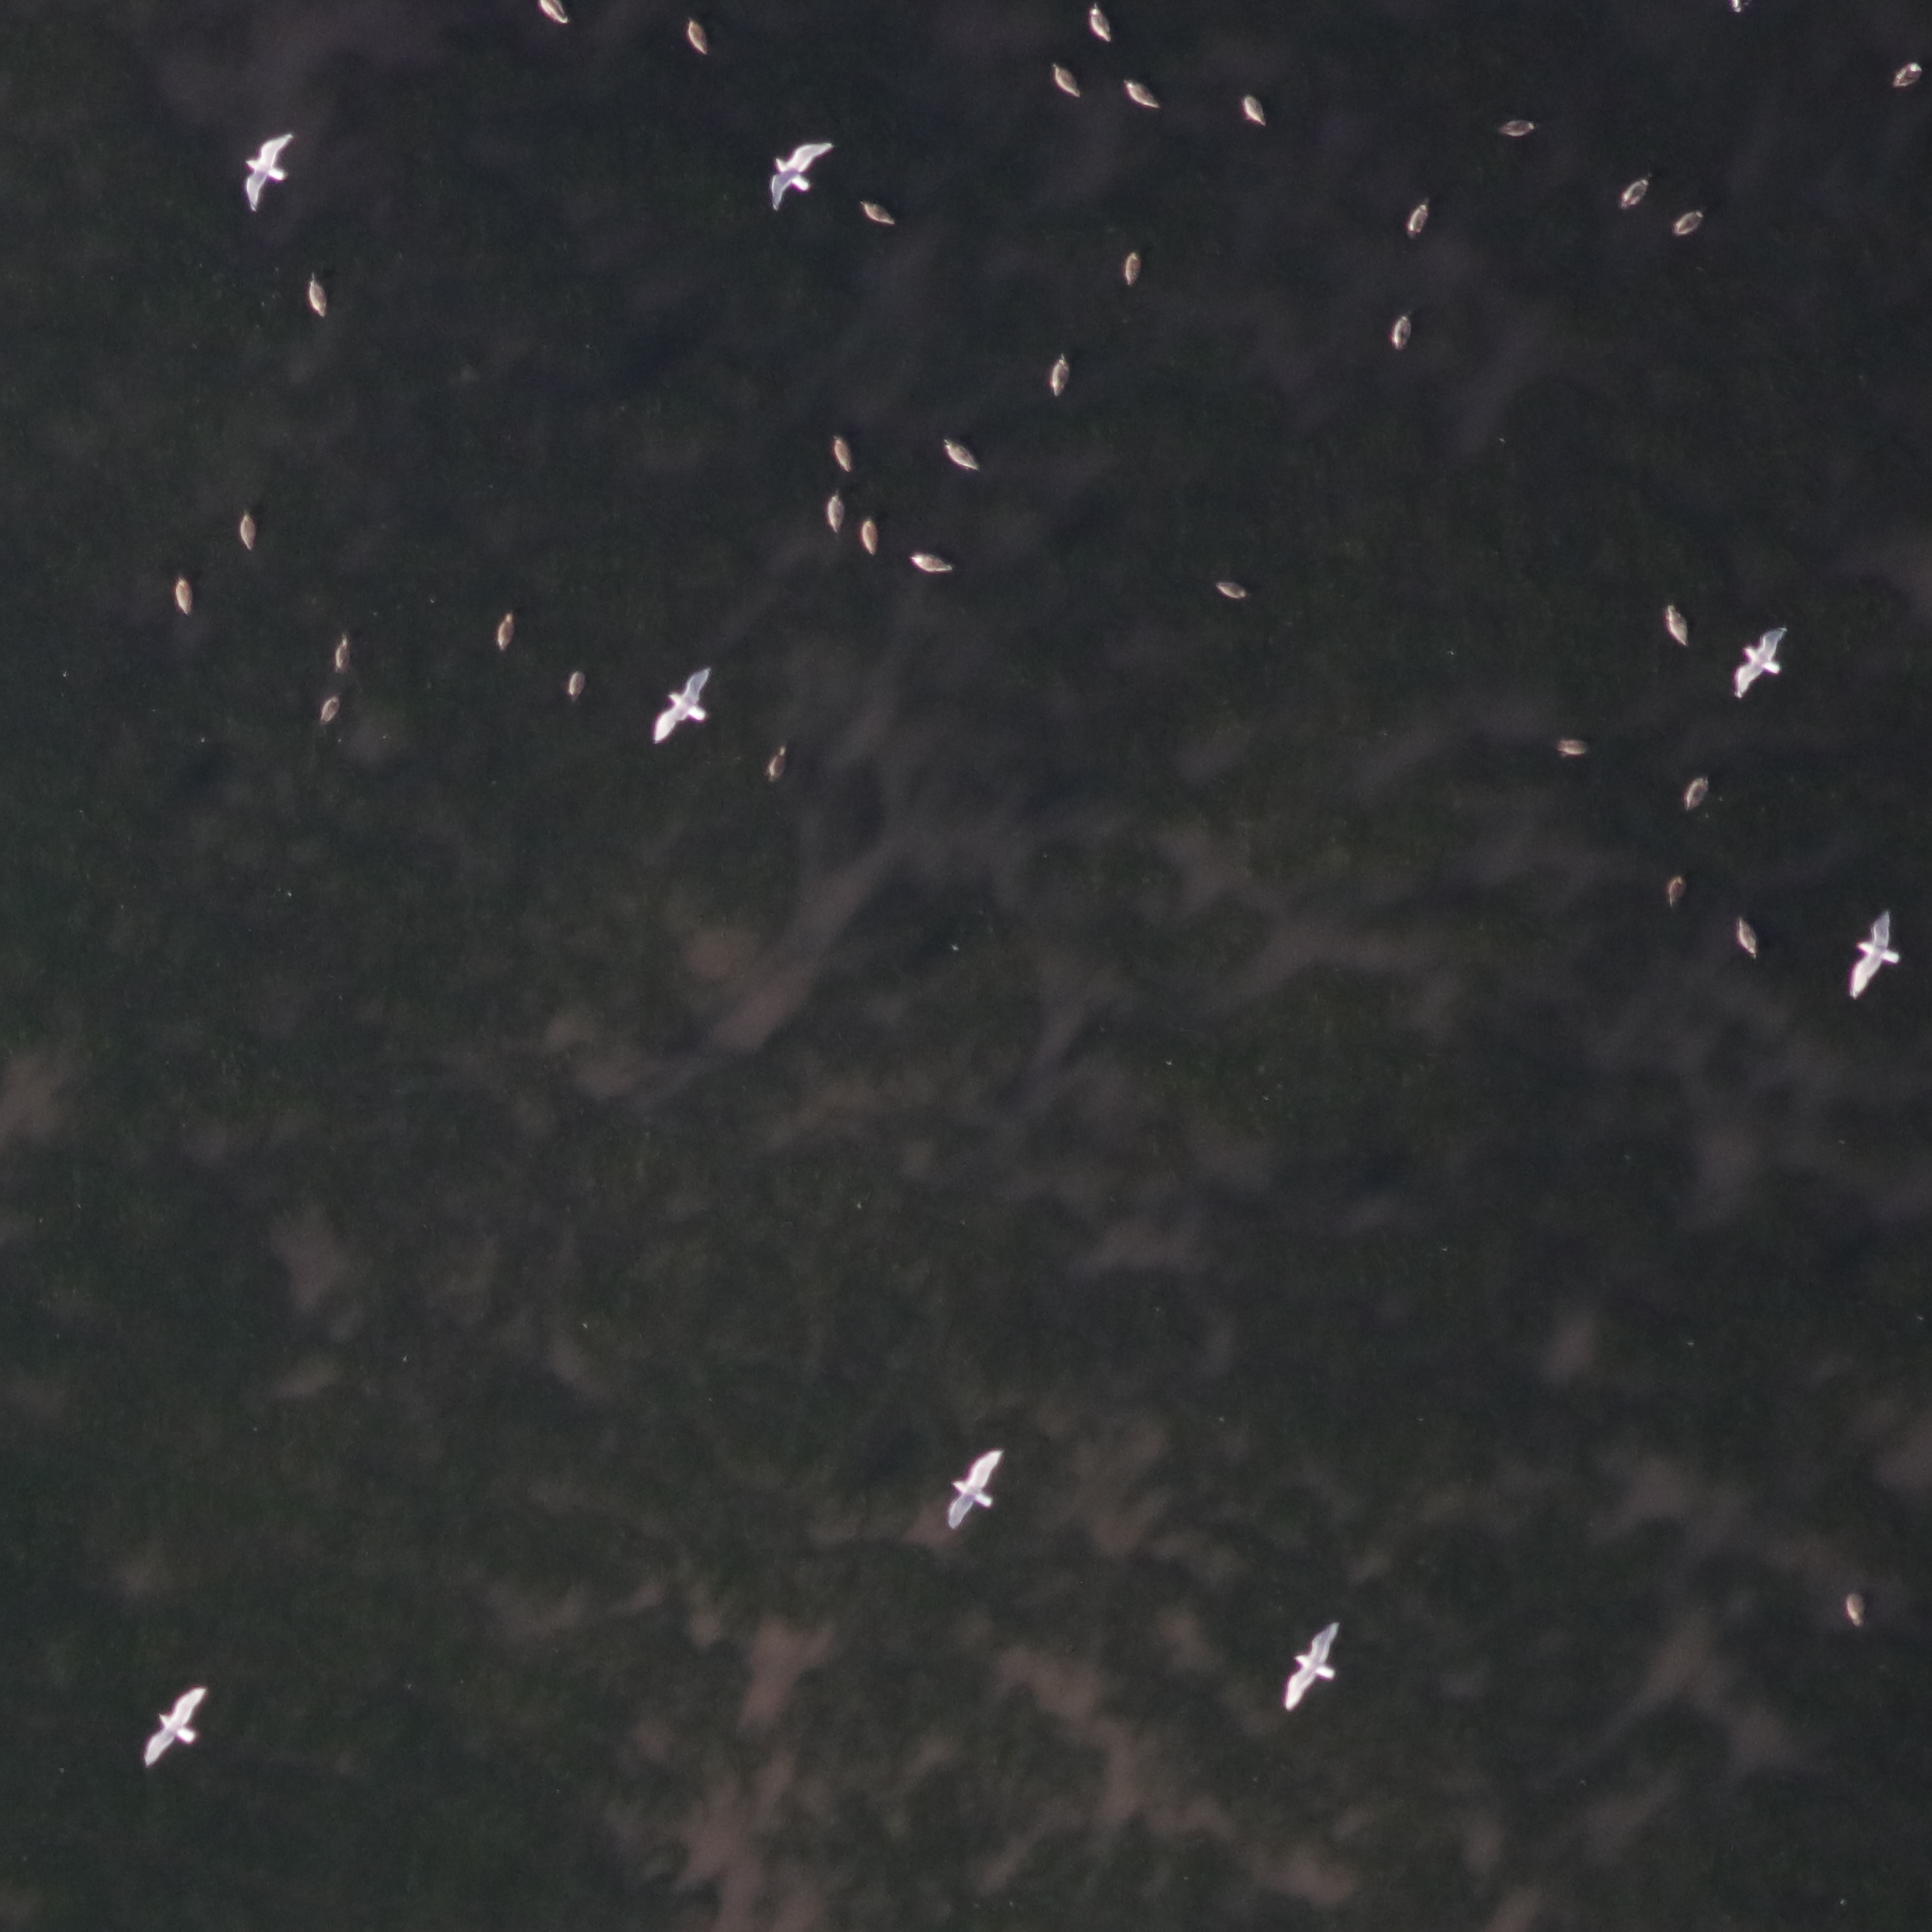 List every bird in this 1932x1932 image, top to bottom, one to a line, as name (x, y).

other bird (553, 3)
other bird (1105, 28)
other bird (698, 40)
other bird (1911, 76)
other bird (1067, 78)
other bird (1135, 93)
other bird (1256, 109)
other bird (1521, 126)
gull (266, 166)
gull (794, 179)
other bird (1636, 189)
other bird (879, 209)
other bird (1411, 220)
other bird (1693, 221)
other bird (1134, 259)
other bird (312, 293)
other bird (1403, 335)
other bird (1058, 377)
other bird (845, 449)
other bird (958, 450)
other bird (830, 511)
other bird (247, 531)
other bird (865, 534)
other bird (921, 558)
other bird (1228, 592)
other bird (183, 595)
other bird (1672, 627)
other bird (507, 633)
other bird (343, 652)
gull (1759, 661)
other bird (574, 684)
gull (681, 707)
other bird (324, 715)
other bird (1573, 747)
other bird (781, 764)
other bird (1698, 796)
other bird (1671, 893)
other bird (1739, 931)
gull (1873, 956)
gull (972, 1489)
other bird (1853, 1609)
gull (1314, 1663)
gull (179, 1730)